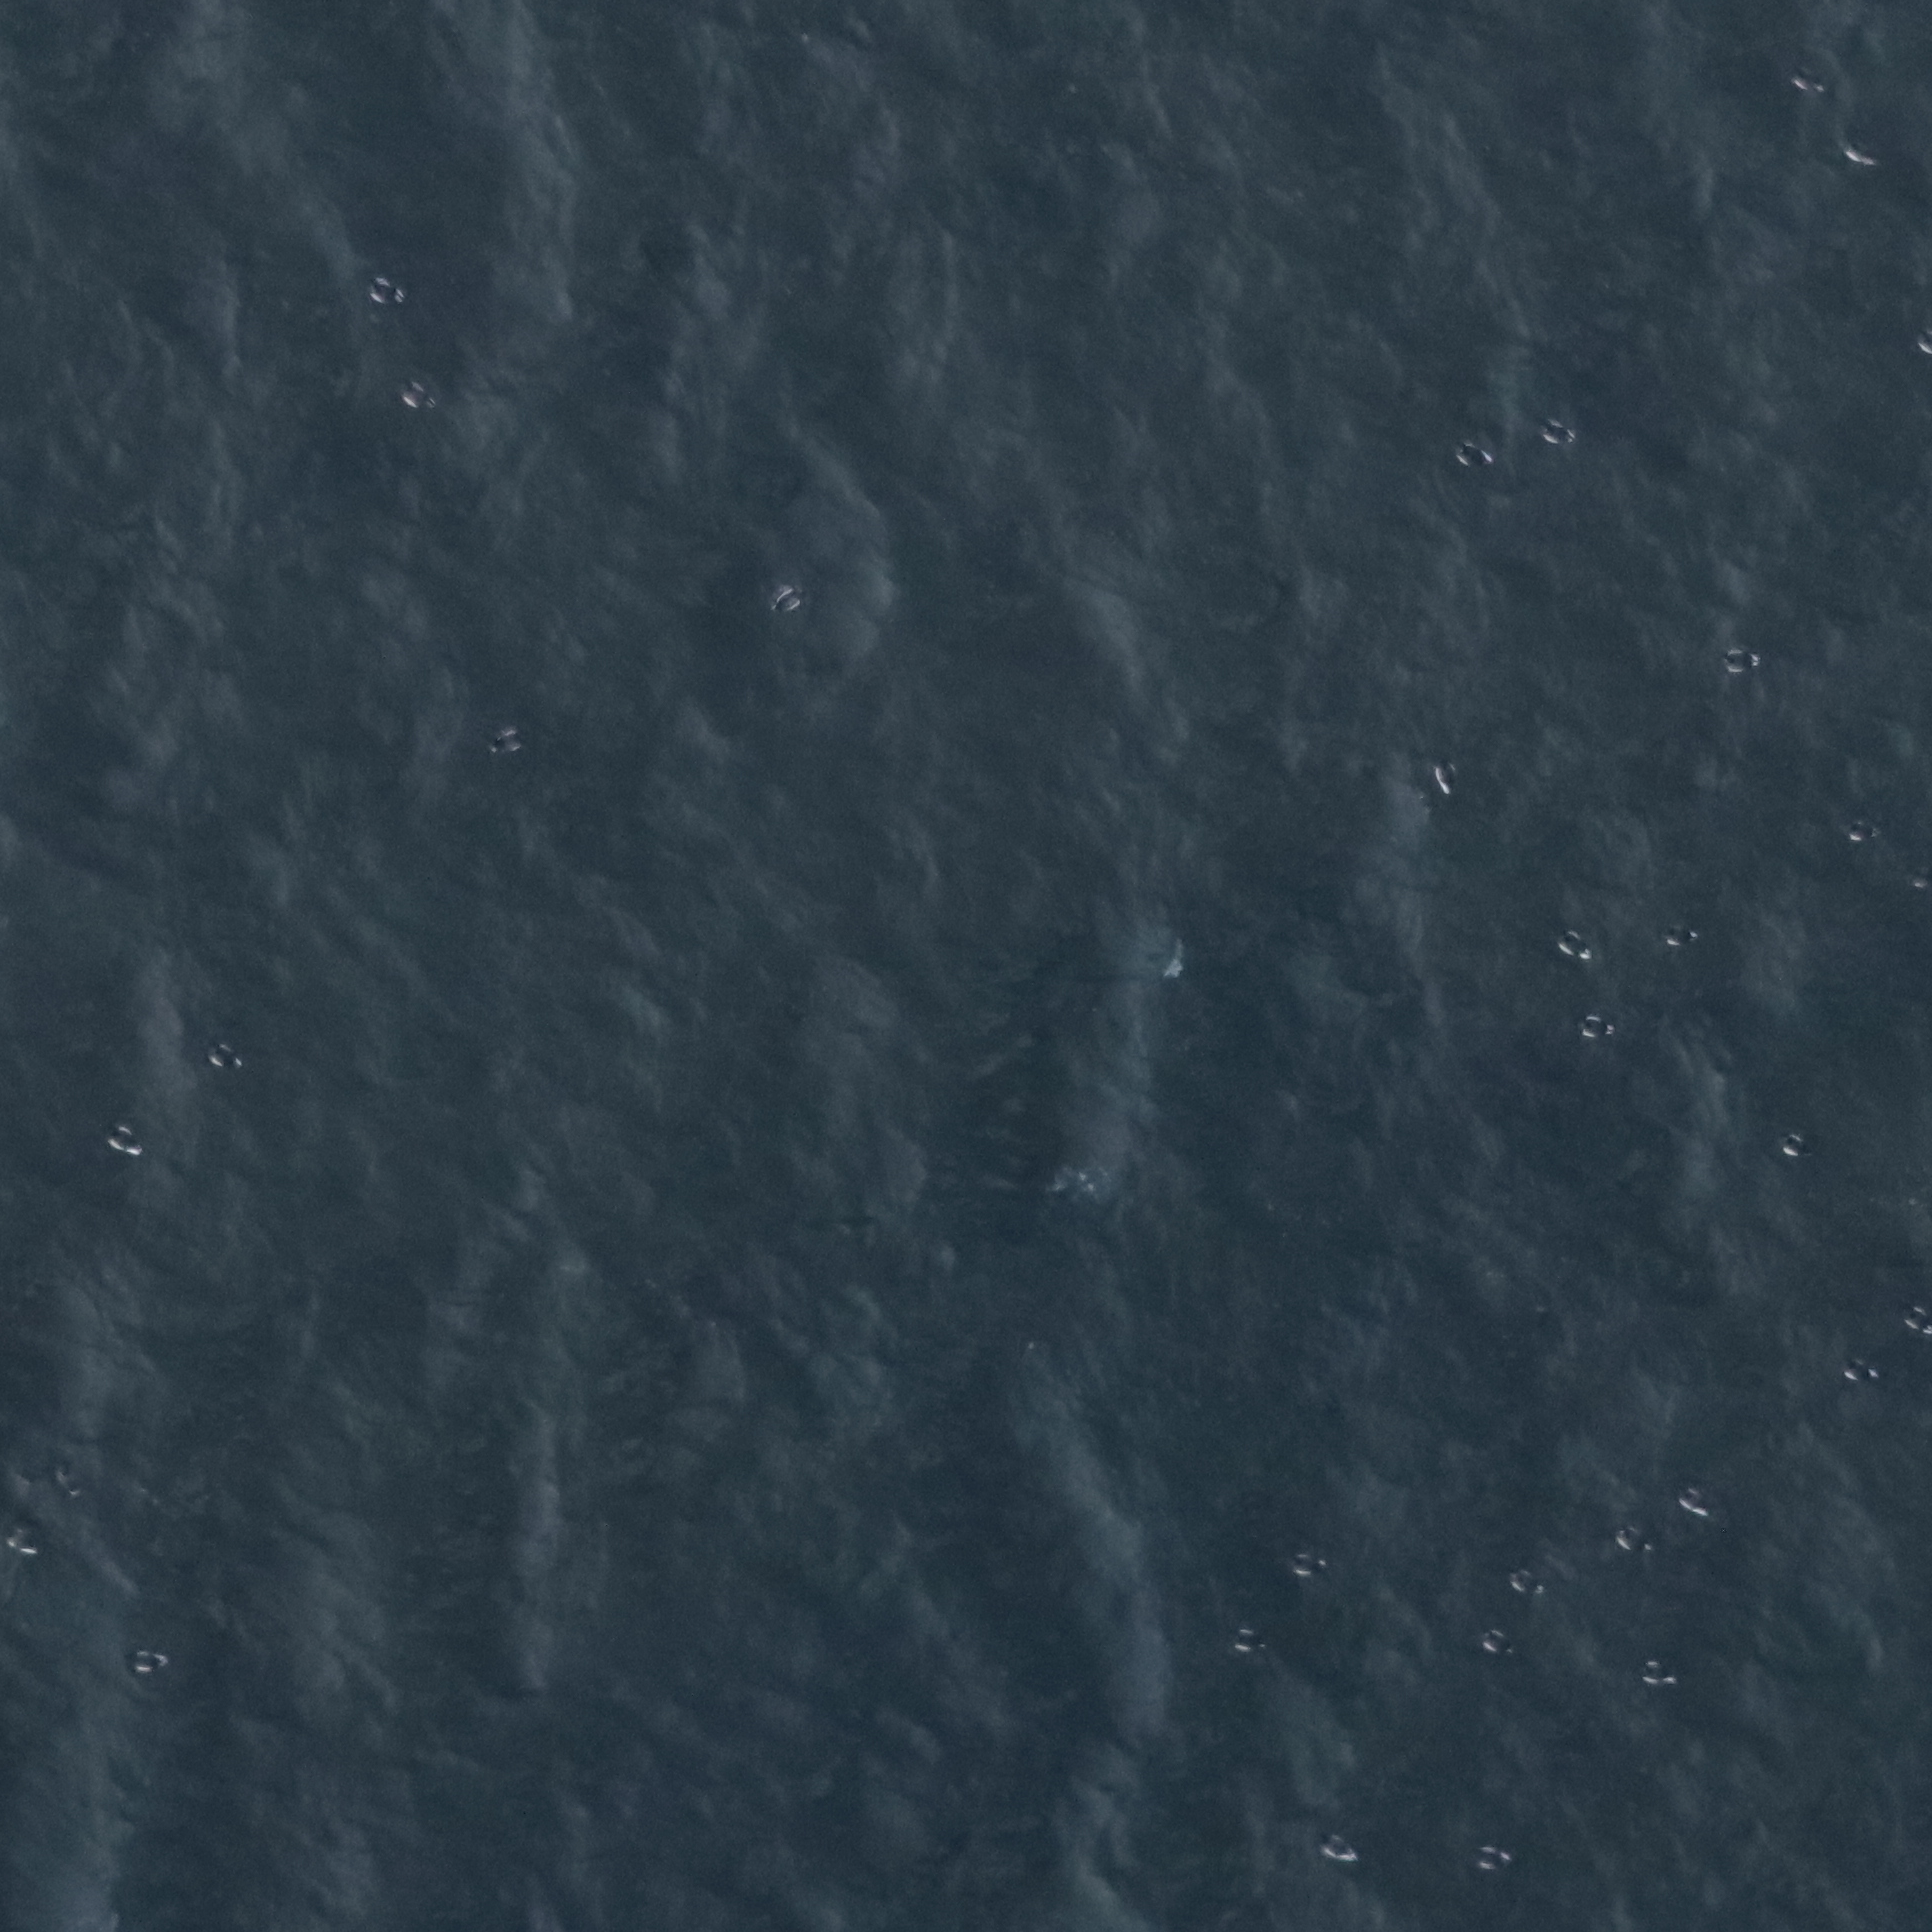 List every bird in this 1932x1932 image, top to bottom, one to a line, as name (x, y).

brant (1804, 81)
brant (1850, 145)
brant (385, 291)
brant (416, 395)
brant (1551, 428)
brant (1474, 454)
brant (790, 595)
brant (1739, 662)
brant (507, 742)
brant (1441, 774)
brant (1857, 829)
brant (1928, 881)
brant (1679, 934)
brant (1574, 942)
brant (1593, 1028)
Canada goose (223, 1056)
brant (124, 1139)
brant (1789, 1144)
brant (1920, 1321)
brant (1863, 1371)
brant (72, 1476)
brant (1702, 1505)
brant (16, 1534)
brant (1637, 1542)
brant (1304, 1561)
brant (1529, 1584)
brant (1500, 1637)
brant (1249, 1639)
brant (148, 1662)
brant (1658, 1668)
brant (1340, 1844)
brant (1493, 1856)